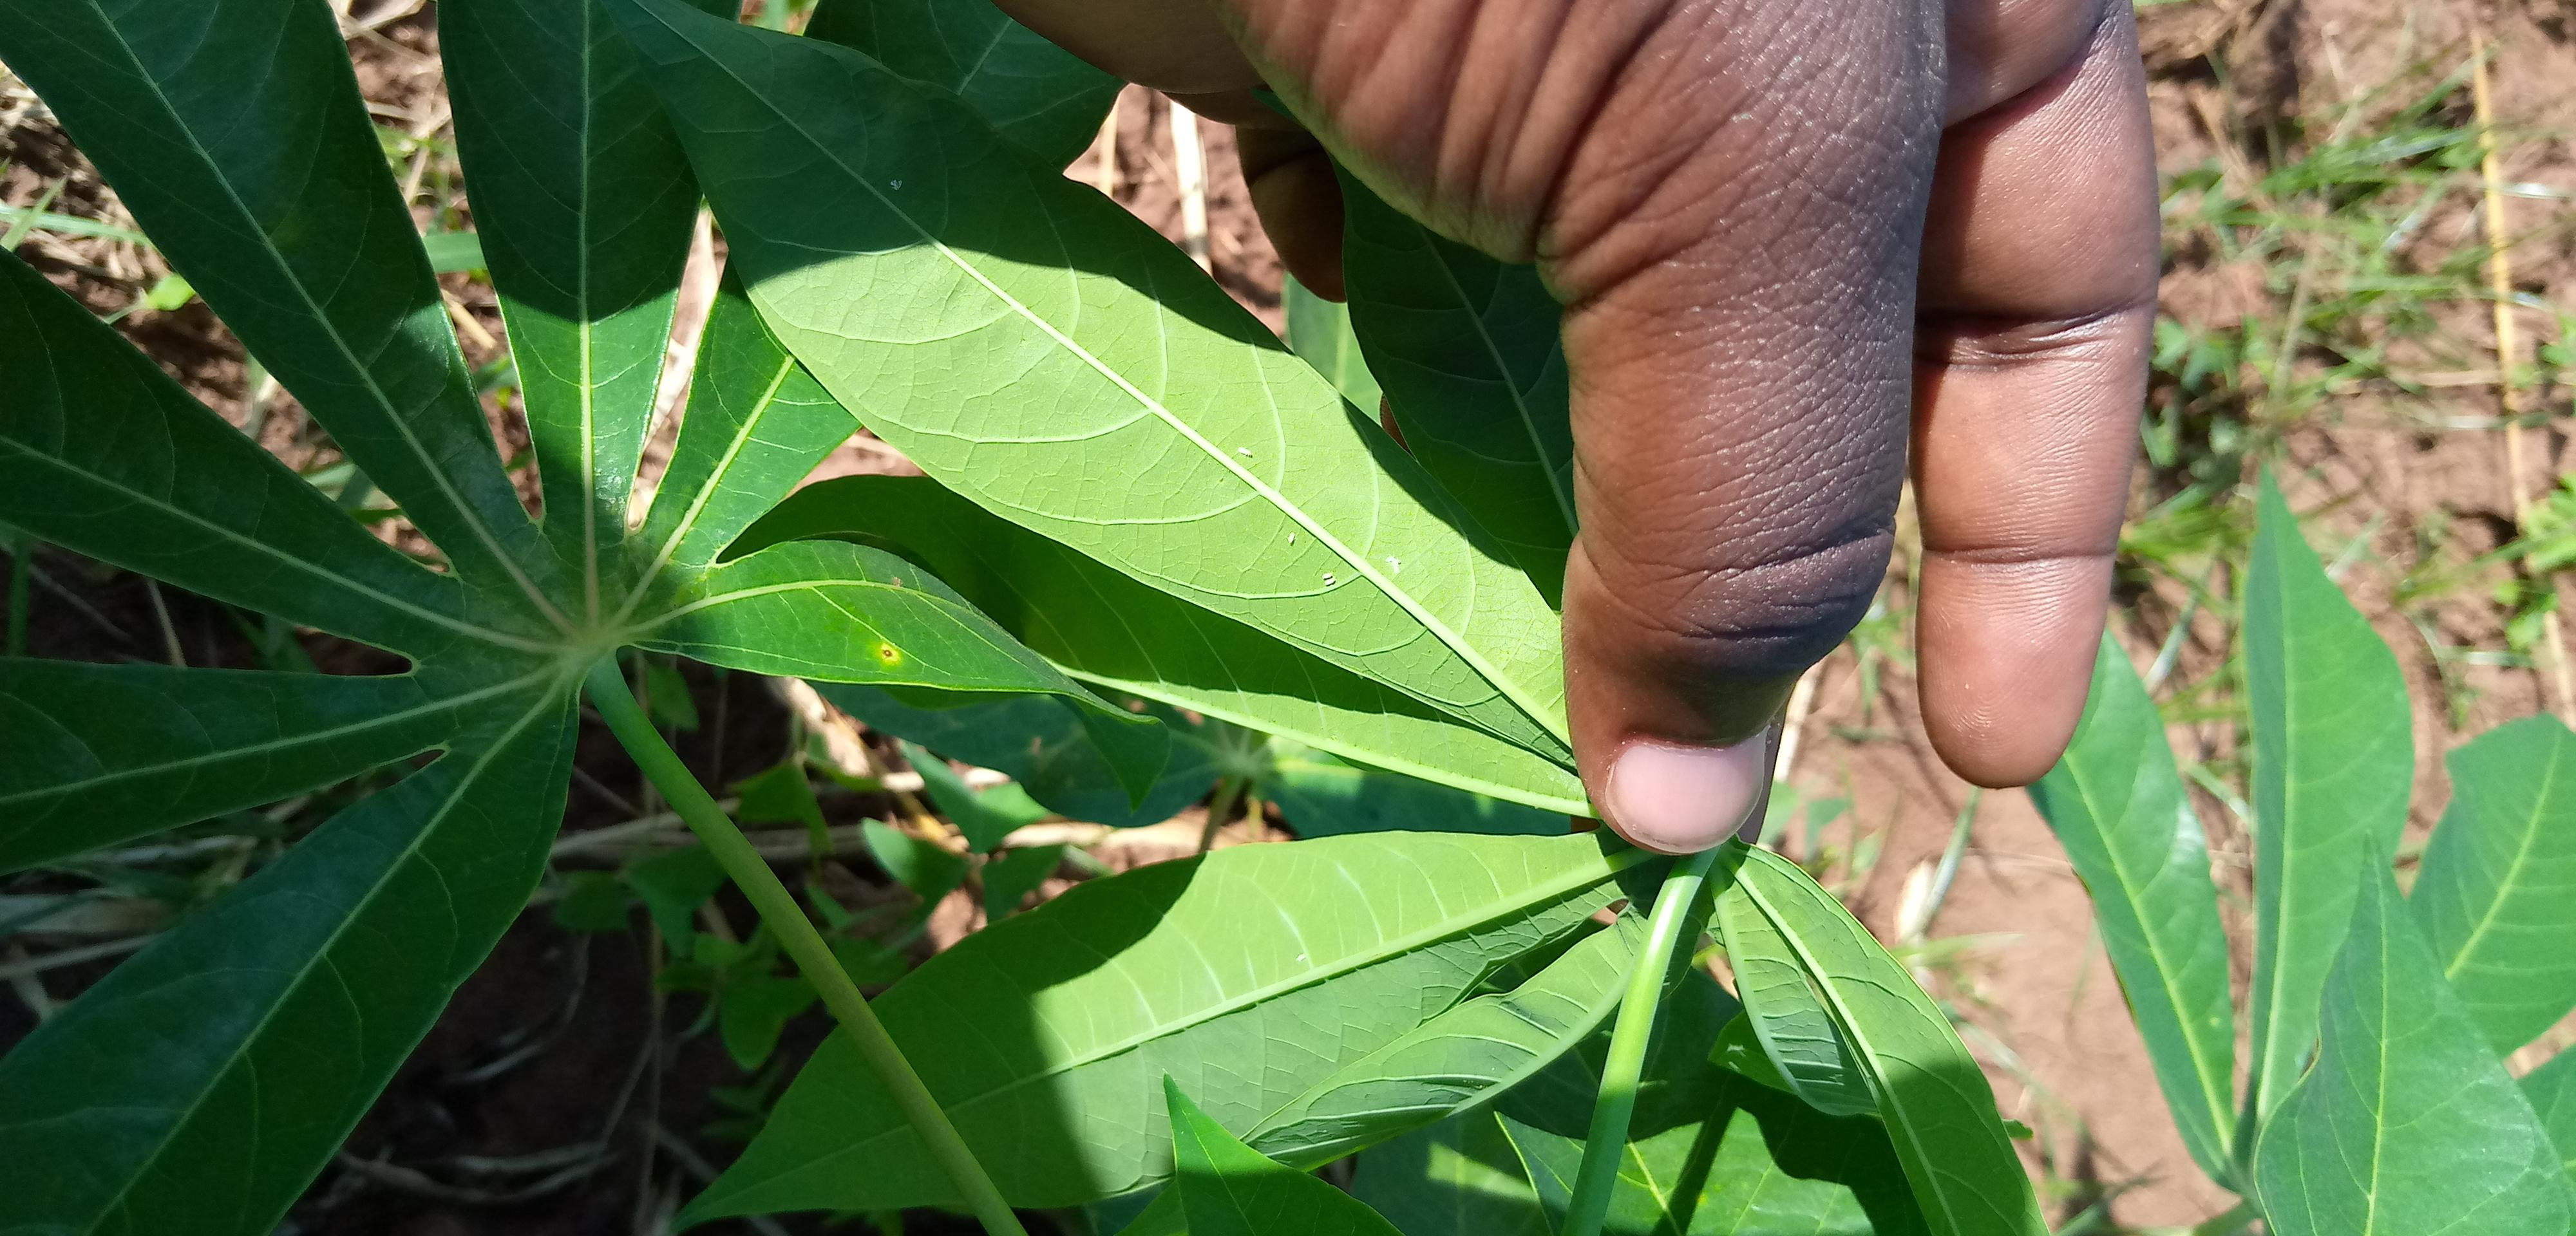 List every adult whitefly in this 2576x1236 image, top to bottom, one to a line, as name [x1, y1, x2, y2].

whitefly [1235, 442, 1261, 465]
whitefly [1283, 529, 1305, 550]
whitefly [1382, 552, 1412, 574]
whitefly [1317, 565, 1349, 604]
whitefly [1323, 570, 1343, 591]
whitefly [1293, 946, 1311, 969]